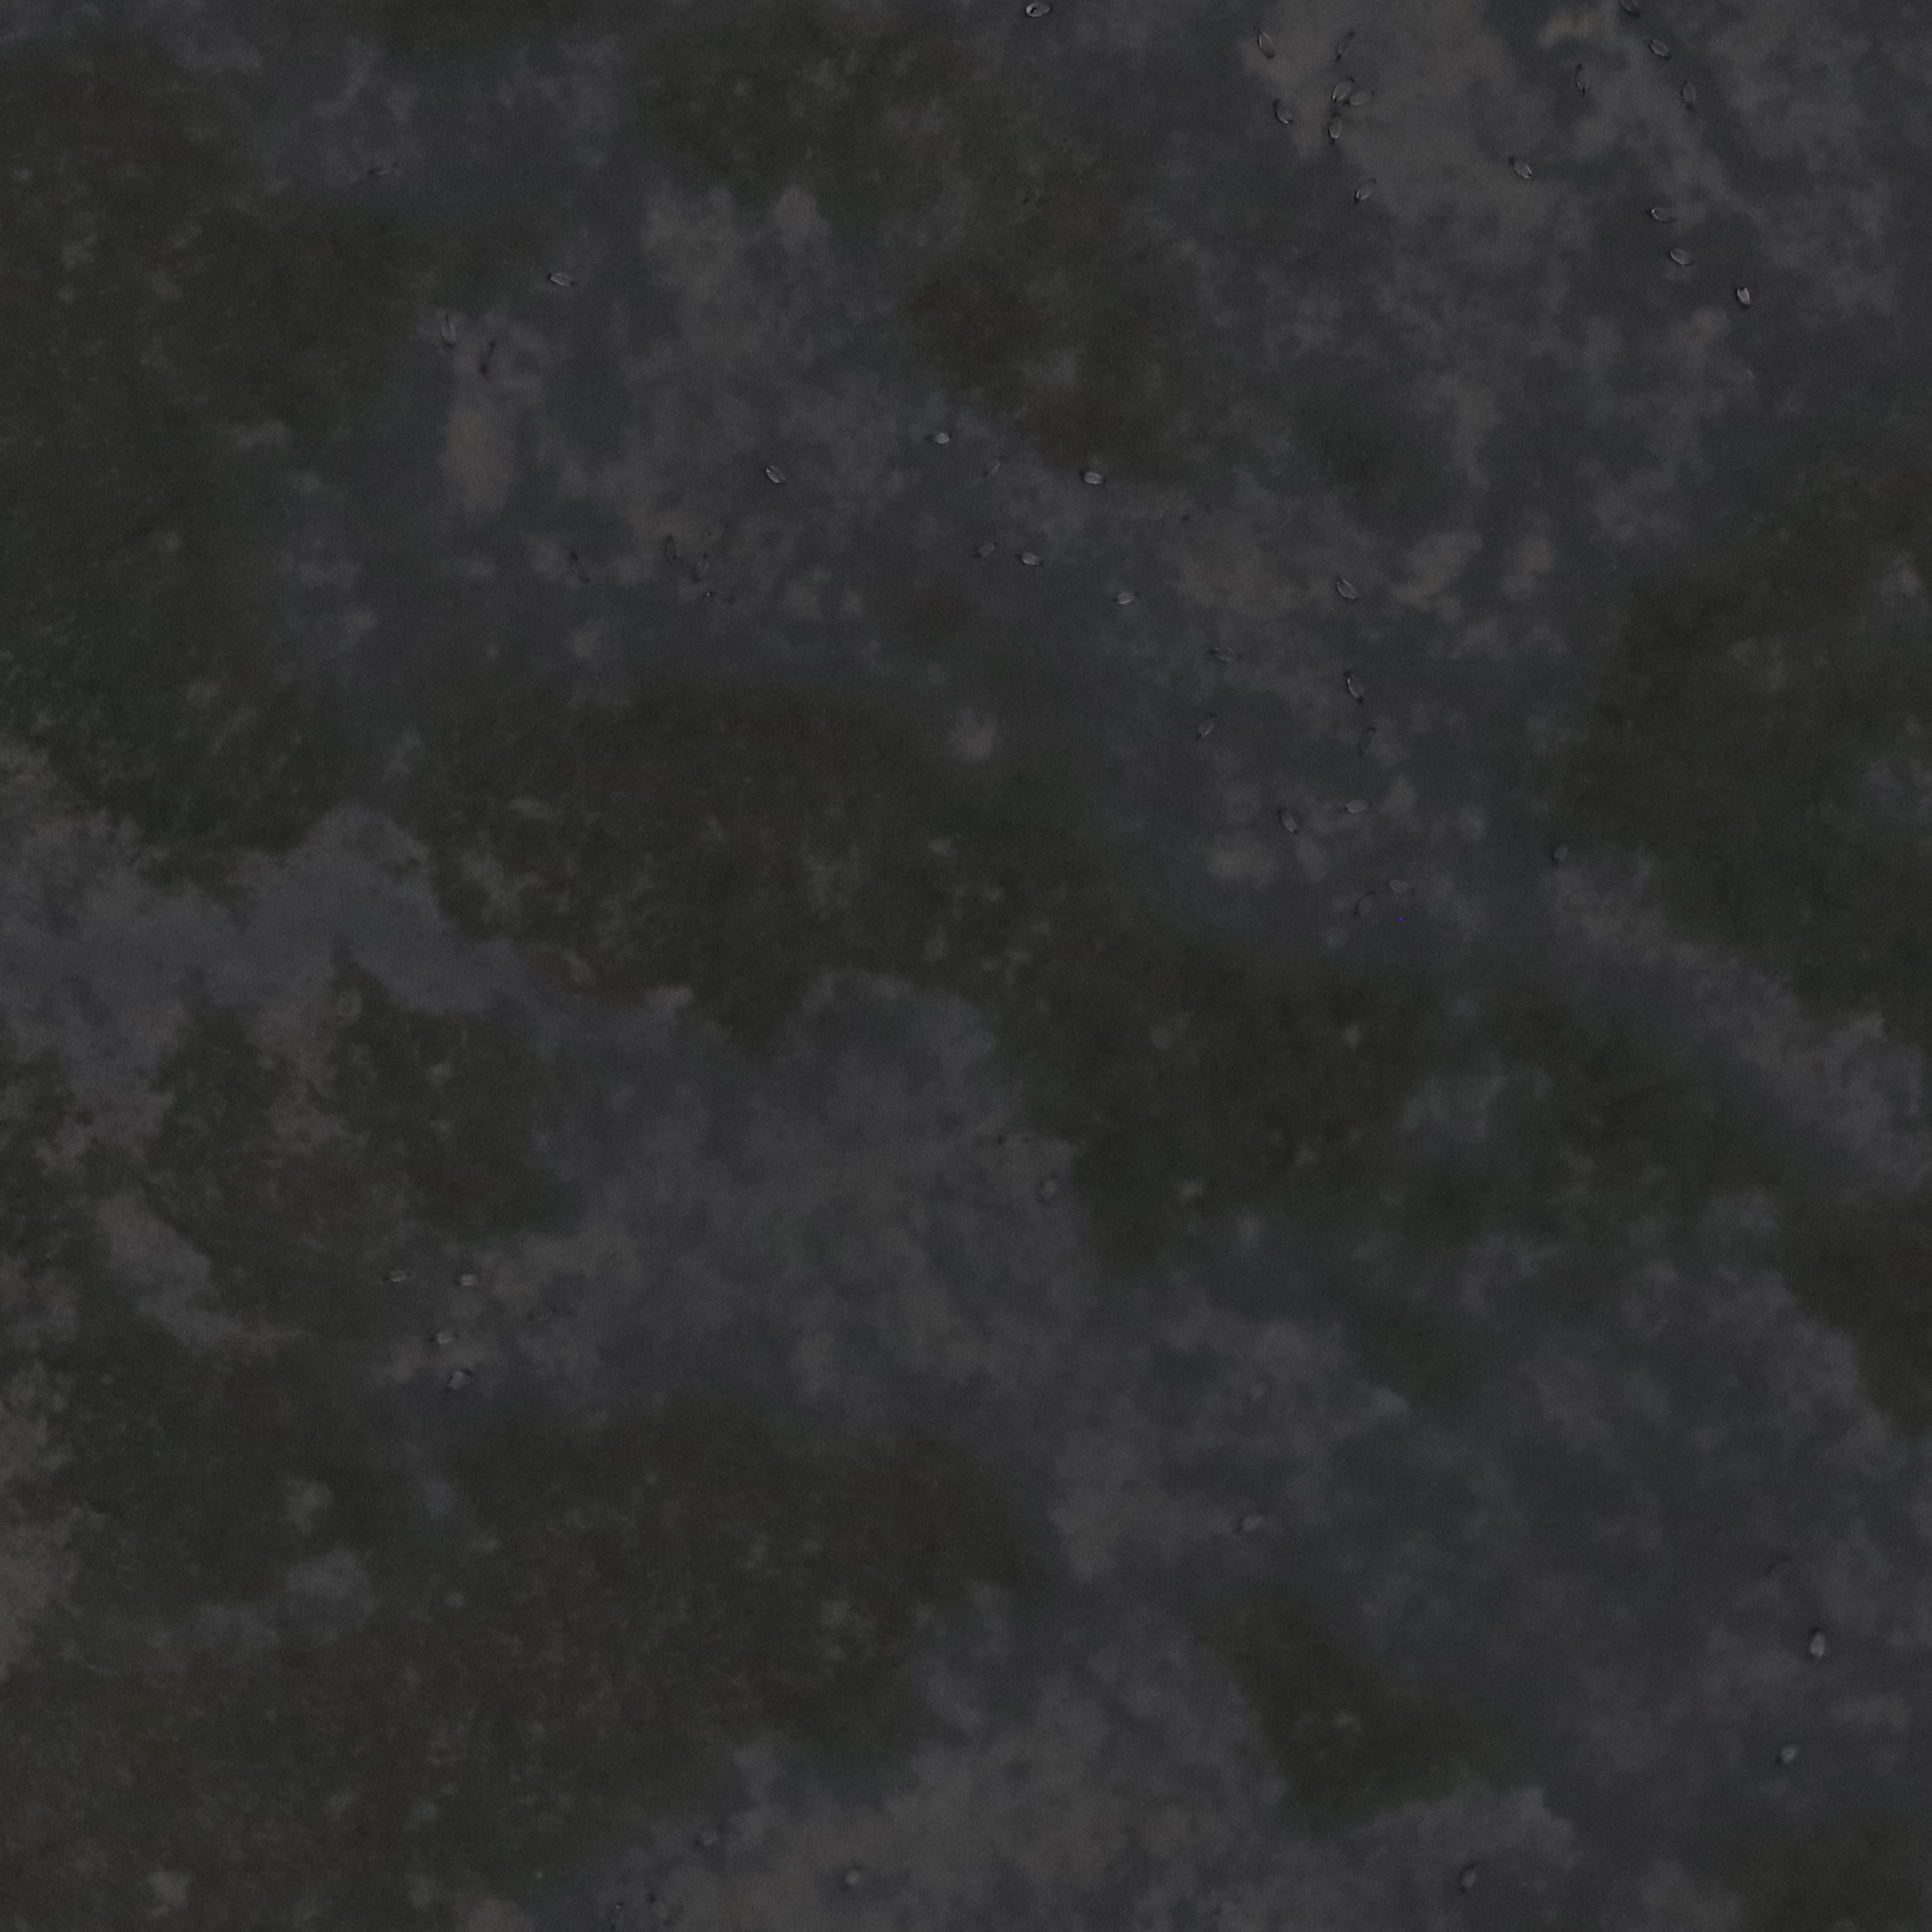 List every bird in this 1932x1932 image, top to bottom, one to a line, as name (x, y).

Canada goose (1620, 4)
Canada goose (1039, 7)
Canada goose (1263, 44)
Canada goose (1344, 45)
Canada goose (1661, 47)
Canada goose (1579, 80)
Canada goose (1341, 91)
Canada goose (1373, 92)
Canada goose (1692, 102)
Canada goose (1280, 112)
Canada goose (1337, 124)
Canada goose (384, 165)
Canada goose (1530, 165)
Canada goose (1369, 187)
Canada goose (1032, 191)
Canada goose (1667, 215)
Canada goose (1681, 257)
Canada goose (566, 275)
Canada goose (1743, 296)
Canada goose (446, 324)
Canada goose (486, 352)
Canada goose (935, 425)
Canada goose (990, 468)
Canada goose (1099, 469)
Canada goose (775, 475)
Canada goose (725, 525)
Canada goose (983, 549)
Canada goose (661, 553)
Canada goose (1033, 556)
Canada goose (578, 566)
Canada goose (700, 568)
Canada goose (1347, 586)
Canada goose (725, 597)
Canada goose (1125, 602)
Canada goose (1230, 653)
Canada goose (1353, 681)
Canada goose (1202, 714)
Canada goose (1370, 727)
Canada goose (1357, 803)
Canada goose (1291, 816)
Canada goose (1558, 854)
Canada goose (1405, 883)
Canada goose (1355, 903)
Canada goose (1013, 1143)
Canada goose (1046, 1189)
Canada goose (397, 1268)
Canada goose (464, 1282)
Canada goose (543, 1313)
Canada goose (444, 1340)
Canada goose (451, 1382)
Canada goose (1255, 1392)
Canada goose (1256, 1522)
Canada goose (1775, 1567)
Canada goose (1819, 1636)
Canada goose (1791, 1754)
Canada goose (703, 1846)
Canada goose (857, 1875)
Canada goose (1468, 1875)
Canada goose (1236, 1904)
Canada goose (661, 1914)
Canada goose (611, 1921)